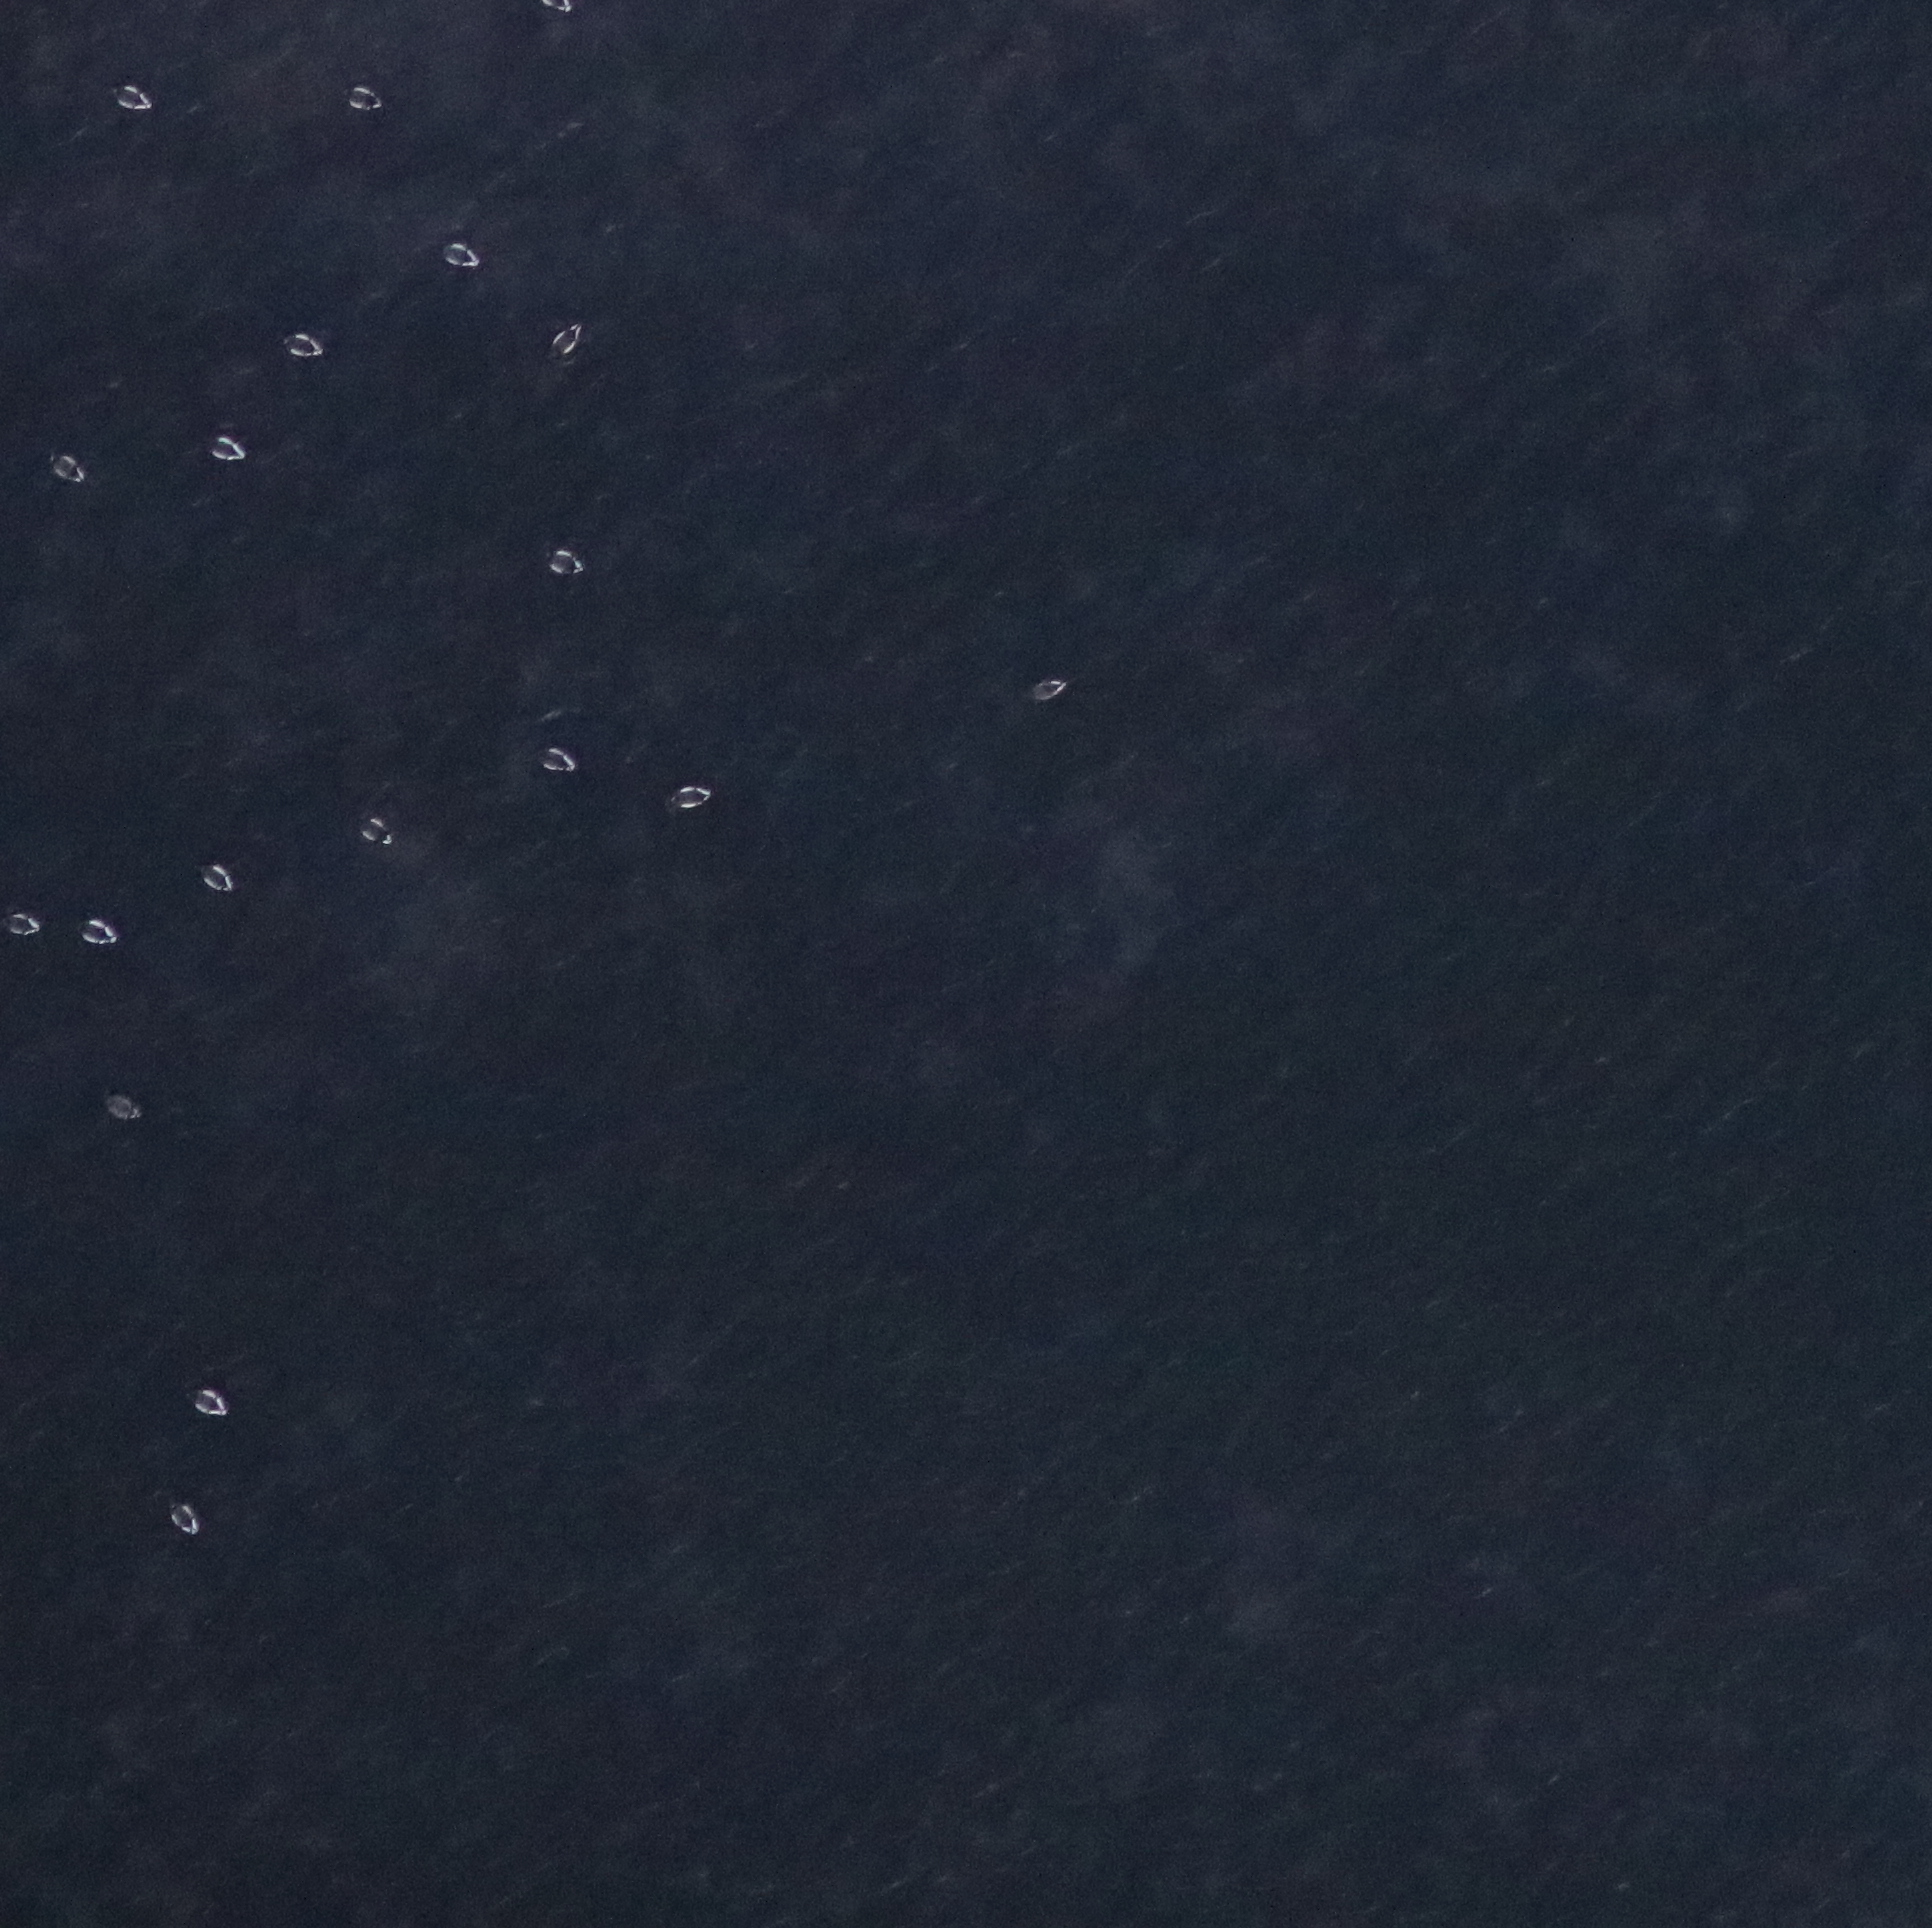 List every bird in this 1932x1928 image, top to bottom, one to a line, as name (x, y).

brant (130, 98)
brant (363, 99)
brant (458, 254)
brant (564, 341)
brant (303, 346)
brant (224, 448)
brant (66, 468)
brant (563, 561)
brant (1046, 692)
brant (556, 761)
brant (689, 797)
brant (376, 830)
brant (216, 878)
brant (18, 922)
brant (97, 933)
brant (122, 1106)
brant (206, 1402)
brant (183, 1516)